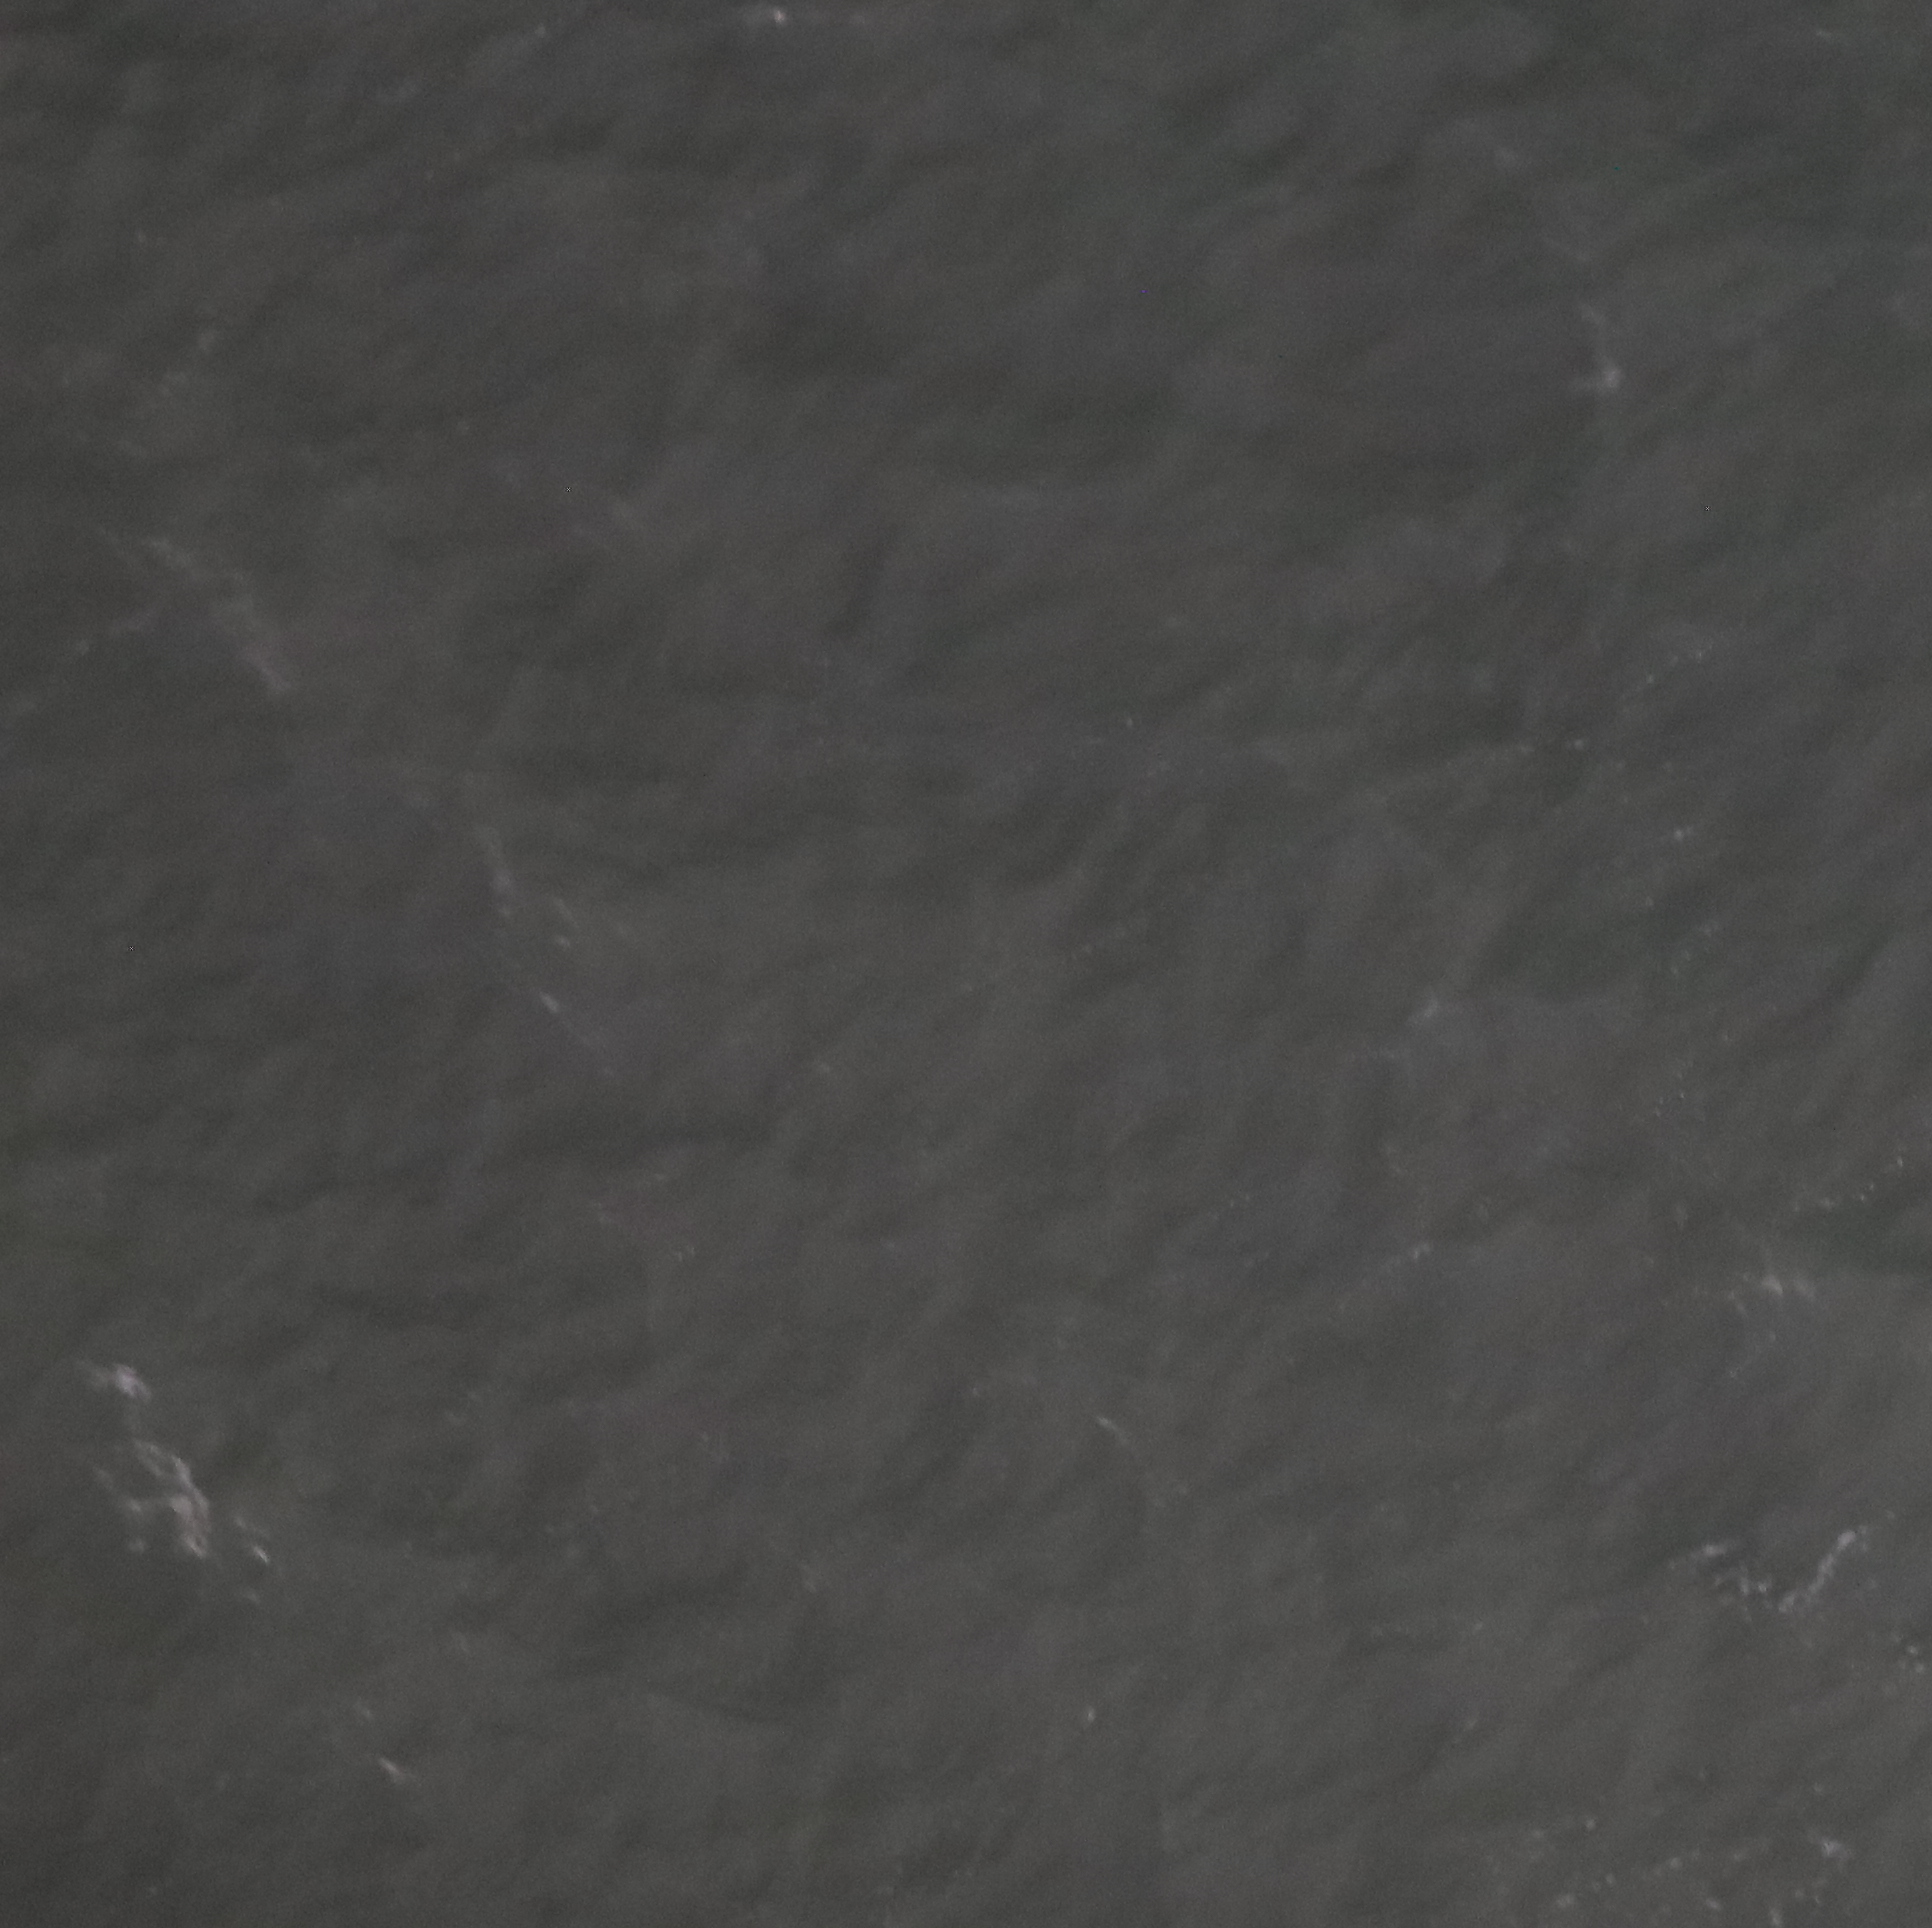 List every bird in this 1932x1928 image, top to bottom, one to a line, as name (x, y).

None